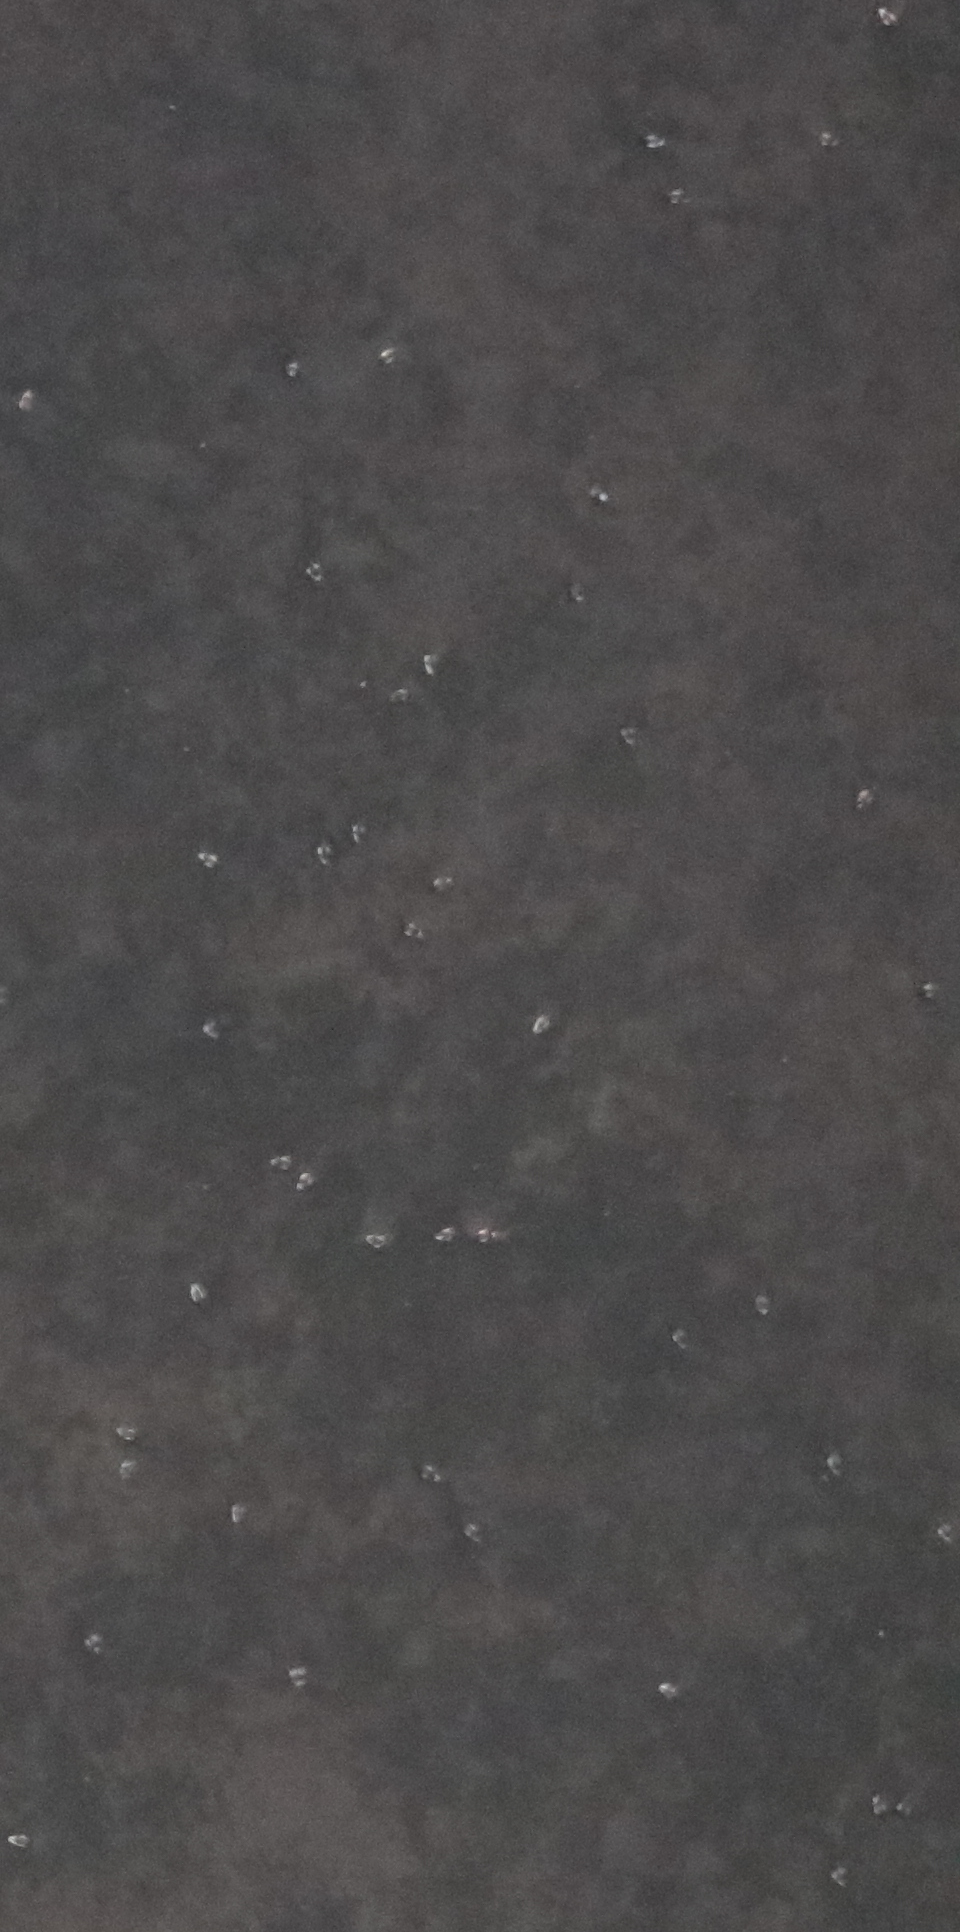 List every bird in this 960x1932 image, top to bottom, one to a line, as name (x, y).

brant (887, 17)
brant (654, 135)
brant (838, 136)
brant (676, 192)
brant (393, 353)
brant (292, 377)
brant (28, 404)
brant (595, 495)
brant (318, 564)
brant (587, 594)
brant (432, 665)
brant (402, 698)
brant (626, 732)
brant (869, 802)
brant (359, 828)
brant (318, 848)
brant (206, 853)
brant (444, 885)
brant (414, 932)
brant (932, 990)
brant (1, 995)
brant (541, 1023)
brant (212, 1027)
brant (285, 1165)
brant (309, 1191)
brant (447, 1235)
brant (485, 1236)
brant (379, 1238)
brant (198, 1292)
brant (765, 1309)
brant (676, 1339)
brant (128, 1425)
brant (834, 1462)
brant (126, 1465)
brant (434, 1484)
brant (240, 1512)
brant (472, 1536)
brant (949, 1536)
brant (95, 1645)
brant (303, 1676)
brant (667, 1688)
brant (873, 1807)
brant (903, 1808)
brant (18, 1842)
brant (835, 1869)